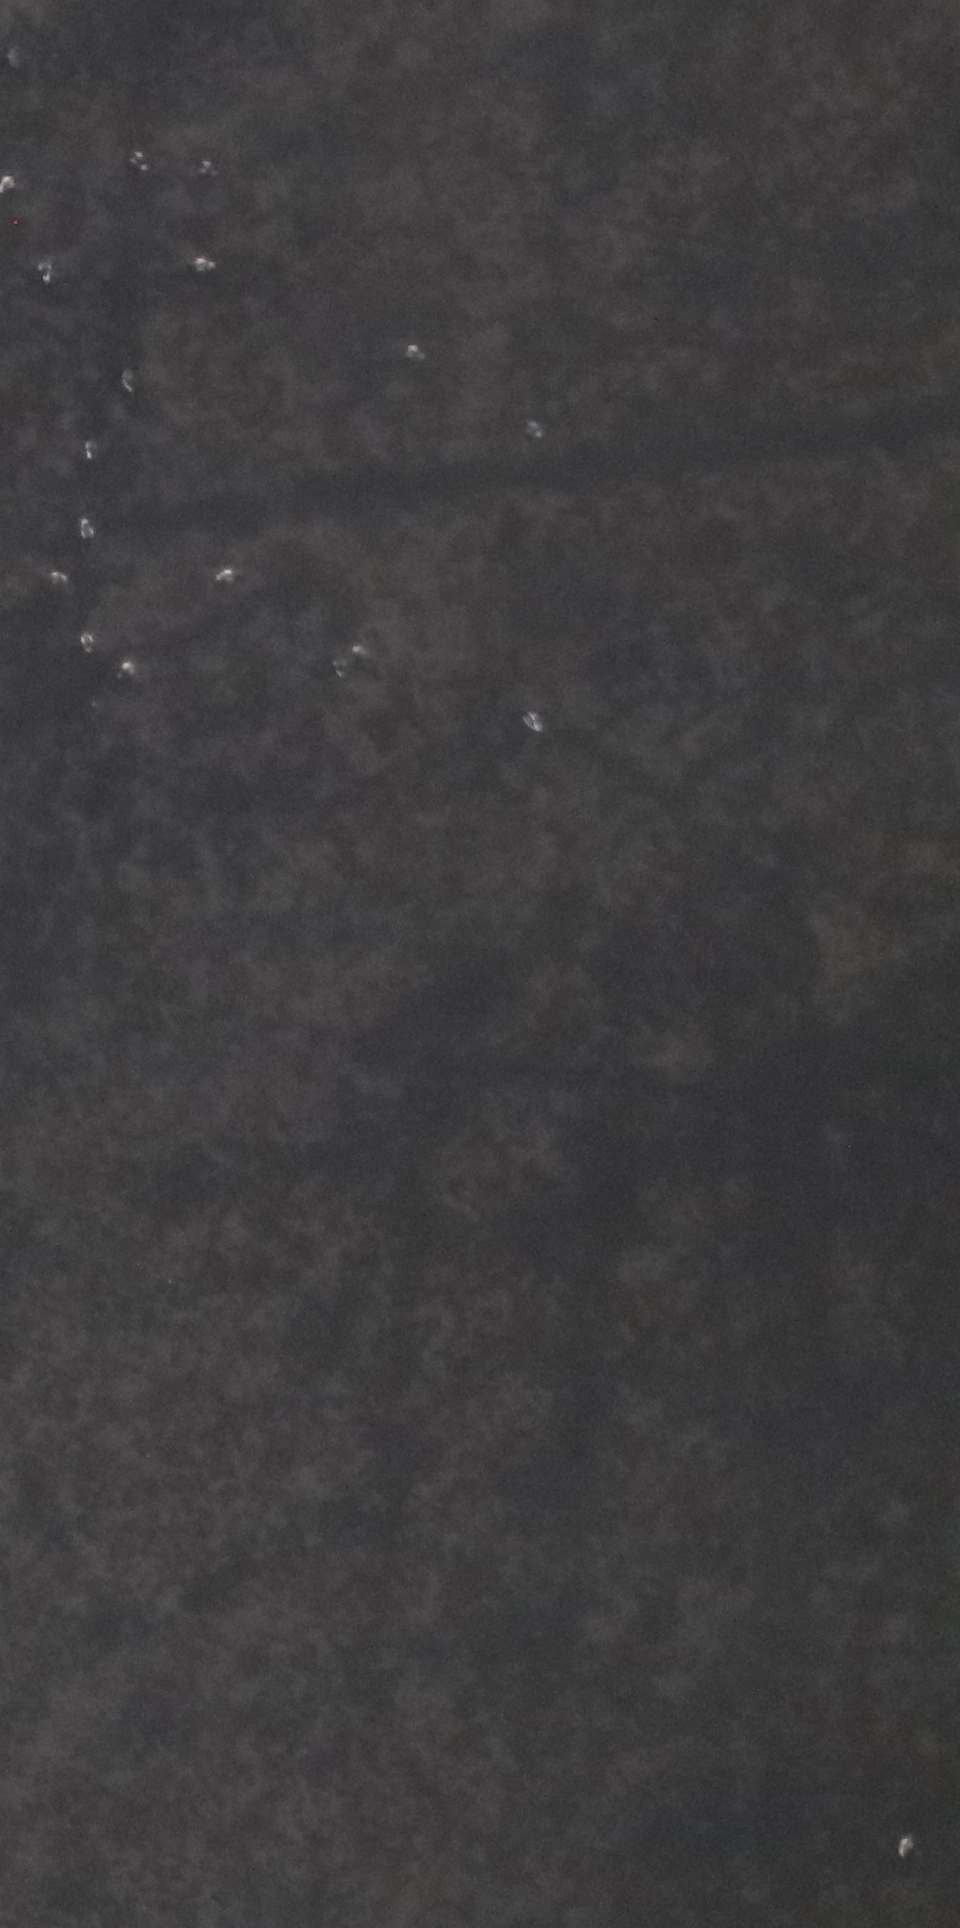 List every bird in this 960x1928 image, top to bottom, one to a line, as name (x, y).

brant (22, 48)
brant (142, 165)
brant (199, 169)
brant (6, 190)
brant (51, 265)
brant (202, 265)
brant (412, 361)
brant (126, 378)
brant (532, 430)
brant (92, 440)
brant (92, 529)
brant (227, 572)
brant (65, 578)
brant (92, 636)
brant (359, 653)
brant (340, 668)
brant (130, 676)
brant (535, 723)
brant (907, 1847)